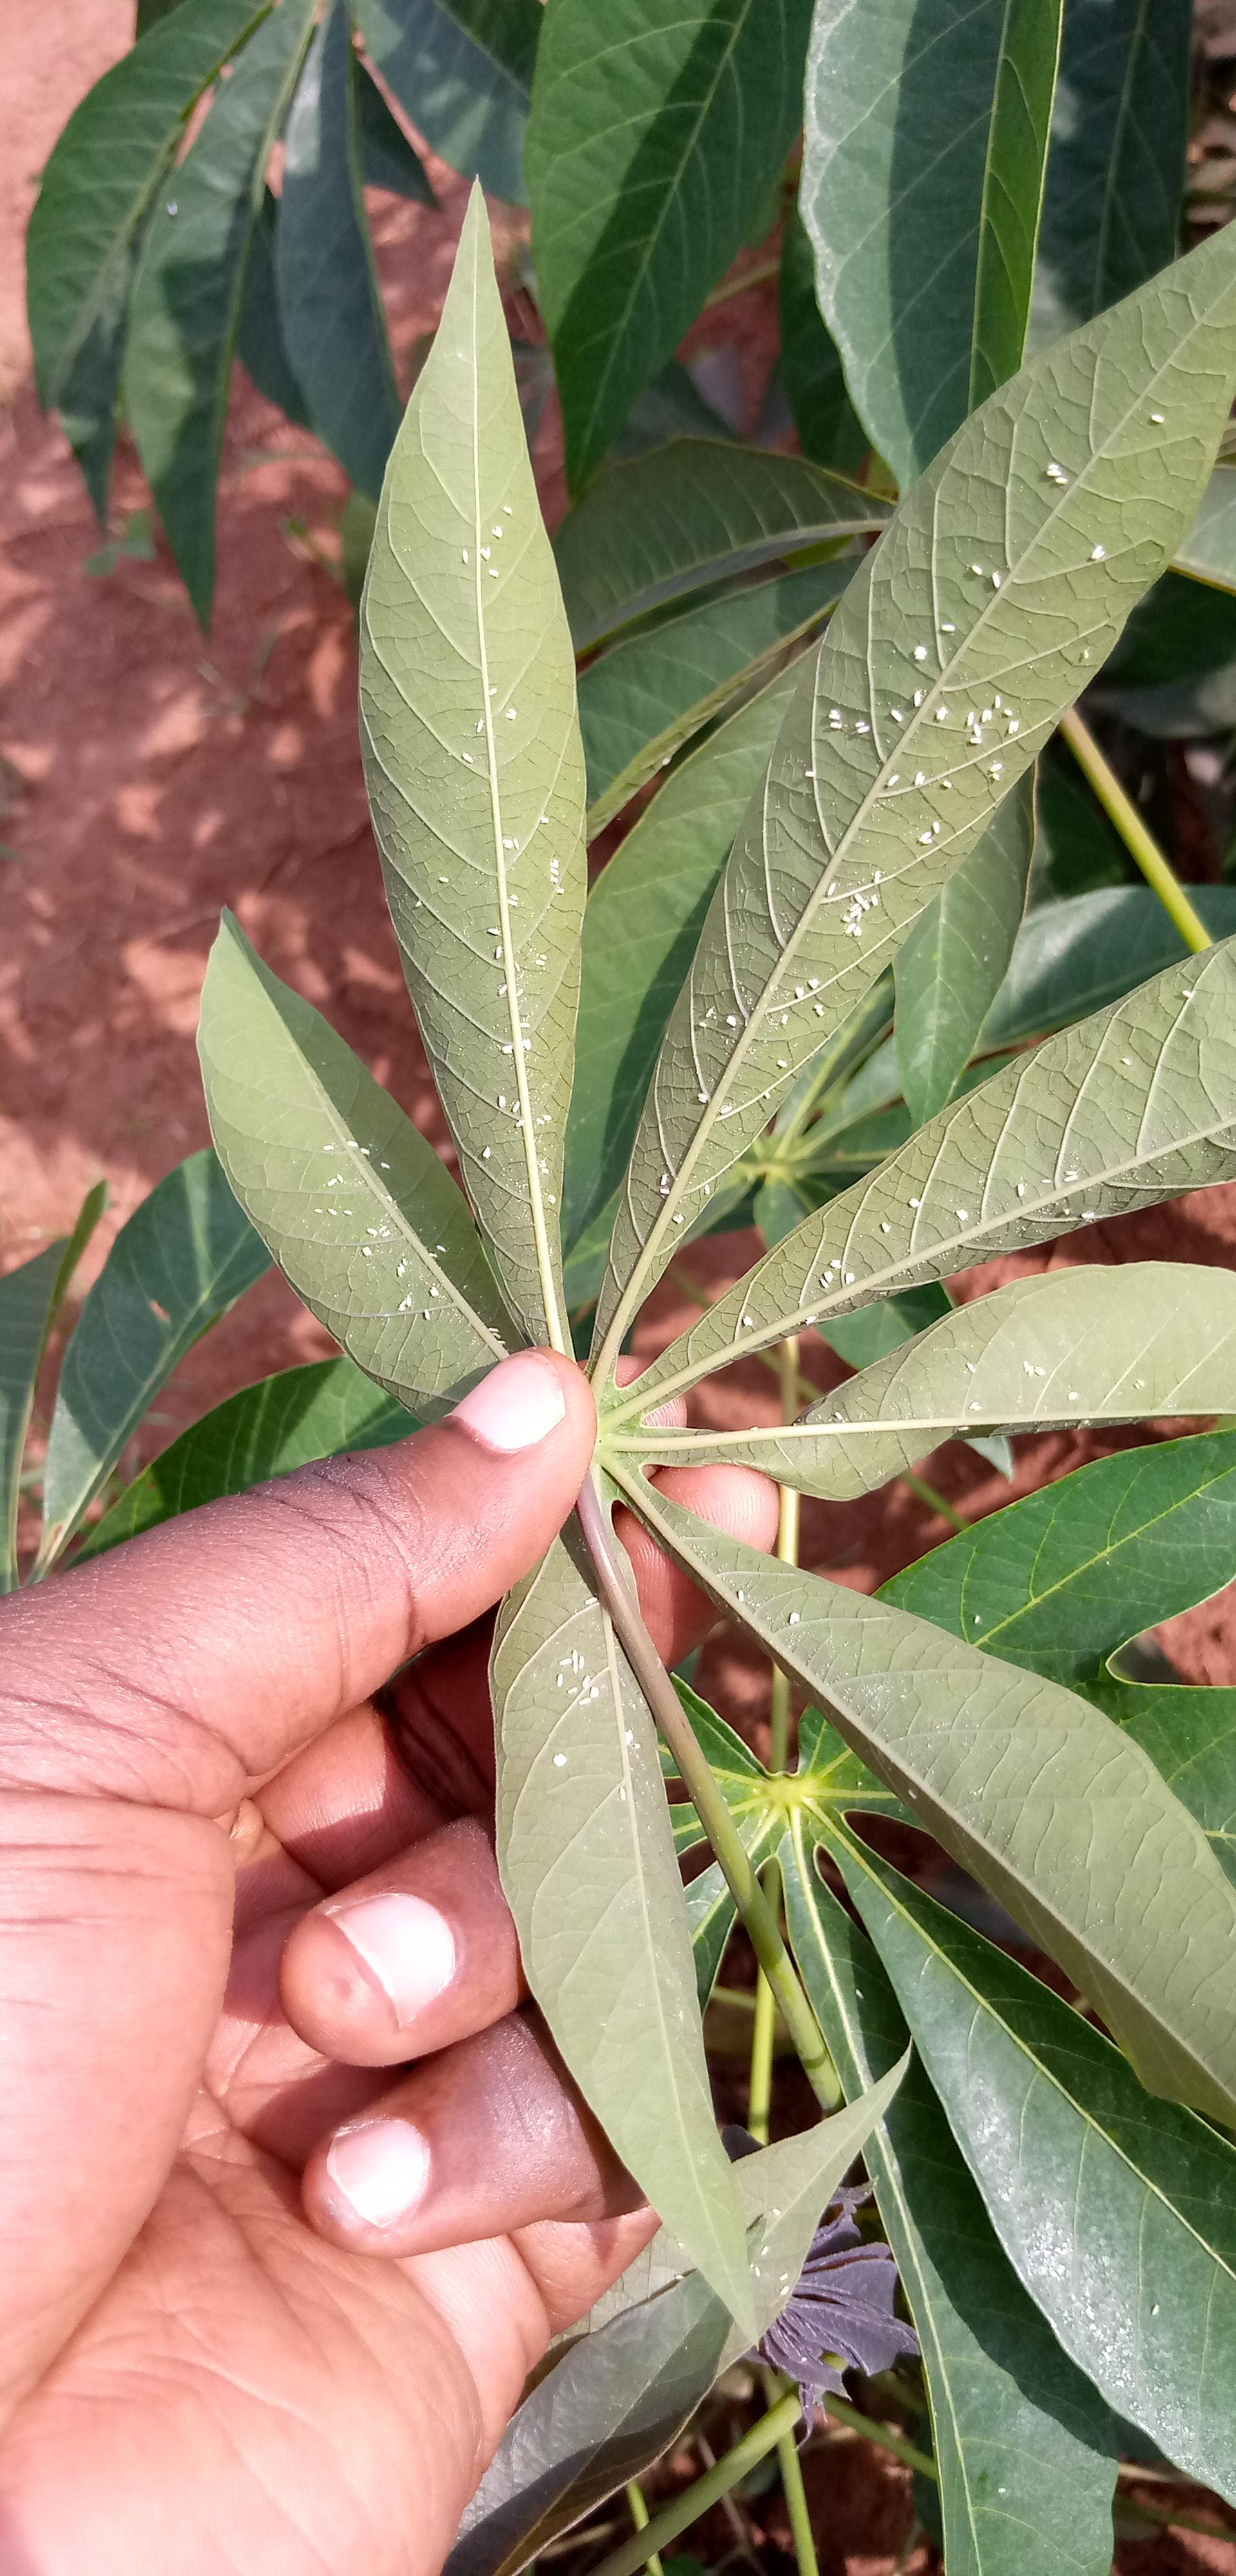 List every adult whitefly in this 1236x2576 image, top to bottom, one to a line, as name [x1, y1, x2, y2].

whitefly [1149, 413, 1165, 426]
whitefly [1047, 464, 1060, 470]
whitefly [1045, 470, 1062, 478]
whitefly [1053, 477, 1070, 486]
whitefly [501, 506, 514, 516]
whitefly [495, 526, 503, 538]
whitefly [491, 529, 501, 538]
whitefly [1089, 545, 1103, 560]
whitefly [485, 546, 492, 560]
whitefly [479, 547, 490, 562]
whitefly [461, 548, 470, 565]
whitefly [1095, 550, 1106, 561]
whitefly [971, 564, 984, 577]
whitefly [487, 568, 500, 580]
whitefly [991, 571, 1002, 589]
whitefly [940, 623, 957, 634]
whitefly [915, 645, 926, 651]
whitefly [1081, 648, 1091, 661]
whitefly [912, 650, 929, 656]
whitefly [913, 655, 926, 661]
whitefly [487, 687, 498, 697]
whitefly [912, 689, 922, 708]
whitefly [993, 694, 1002, 710]
whitefly [941, 706, 948, 722]
whitefly [981, 707, 988, 724]
whitefly [507, 708, 518, 717]
whitefly [890, 708, 903, 723]
whitefly [935, 708, 941, 720]
whitefly [1002, 708, 1013, 717]
whitefly [987, 708, 993, 722]
whitefly [830, 709, 839, 715]
whitefly [966, 710, 975, 726]
whitefly [505, 712, 516, 721]
whitefly [827, 714, 842, 722]
whitefly [475, 717, 485, 735]
whitefly [1007, 719, 1015, 735]
whitefly [1014, 719, 1020, 733]
whitefly [854, 721, 866, 727]
whitefly [829, 722, 843, 730]
whitefly [973, 723, 982, 737]
whitefly [857, 726, 870, 735]
whitefly [968, 737, 984, 744]
whitefly [460, 752, 475, 766]
whitefly [988, 762, 1003, 773]
whitefly [803, 770, 816, 779]
whitefly [913, 771, 922, 786]
whitefly [991, 772, 1000, 782]
whitefly [886, 773, 899, 788]
whitefly [920, 775, 926, 785]
whitefly [942, 779, 953, 790]
whitefly [538, 816, 551, 826]
whitefly [932, 820, 941, 835]
whitefly [917, 831, 932, 842]
whitefly [512, 837, 521, 851]
whitefly [922, 838, 933, 846]
whitefly [501, 838, 514, 846]
whitefly [503, 844, 512, 850]
whitefly [553, 858, 559, 865]
whitefly [548, 861, 559, 869]
whitefly [548, 866, 561, 876]
whitefly [873, 869, 881, 884]
whitefly [548, 875, 560, 884]
whitefly [437, 876, 450, 885]
whitefly [827, 882, 837, 897]
whitefly [555, 887, 566, 896]
whitefly [508, 893, 520, 901]
whitefly [854, 893, 863, 904]
whitefly [870, 893, 880, 907]
whitefly [507, 898, 519, 908]
whitefly [413, 900, 423, 910]
whitefly [861, 901, 871, 911]
whitefly [849, 902, 860, 912]
whitefly [849, 907, 863, 918]
whitefly [855, 913, 863, 922]
whitefly [841, 916, 851, 923]
whitefly [843, 923, 857, 934]
whitefly [856, 924, 864, 936]
whitefly [485, 927, 501, 937]
whitefly [852, 929, 857, 937]
whitefly [494, 944, 503, 961]
whitefly [539, 953, 548, 961]
whitefly [535, 959, 545, 967]
whitefly [513, 961, 522, 972]
whitefly [812, 977, 820, 986]
whitefly [807, 978, 817, 991]
whitefly [496, 984, 508, 996]
whitefly [794, 986, 801, 999]
whitefly [515, 987, 526, 997]
whitefly [800, 987, 804, 995]
whitefly [1181, 989, 1195, 999]
whitefly [813, 1003, 823, 1009]
whitefly [704, 1005, 715, 1019]
whitefly [814, 1009, 826, 1018]
whitefly [780, 1013, 789, 1026]
whitefly [727, 1014, 736, 1023]
whitefly [725, 1018, 736, 1028]
whitefly [697, 1021, 709, 1030]
whitefly [519, 1021, 531, 1030]
whitefly [526, 1037, 533, 1052]
whitefly [521, 1039, 529, 1052]
whitefly [500, 1045, 514, 1050]
whitefly [501, 1050, 513, 1055]
whitefly [1121, 1056, 1132, 1068]
whitefly [775, 1058, 788, 1070]
whitefly [763, 1090, 772, 1101]
whitefly [697, 1092, 708, 1101]
whitefly [498, 1094, 503, 1108]
whitefly [502, 1095, 507, 1108]
whitefly [697, 1098, 707, 1105]
whitefly [511, 1100, 521, 1113]
whitefly [718, 1104, 733, 1117]
whitefly [541, 1113, 554, 1122]
whitefly [514, 1117, 525, 1129]
whitefly [535, 1117, 545, 1126]
whitefly [346, 1139, 359, 1149]
whitefly [321, 1142, 337, 1153]
whitefly [359, 1146, 371, 1158]
whitefly [482, 1146, 491, 1158]
whitefly [485, 1150, 491, 1159]
whitefly [379, 1160, 391, 1172]
whitefly [538, 1163, 547, 1168]
whitefly [539, 1167, 550, 1175]
whitefly [1062, 1169, 1079, 1176]
whitefly [659, 1171, 669, 1186]
whitefly [335, 1172, 346, 1185]
whitefly [1063, 1175, 1078, 1184]
whitefly [326, 1177, 337, 1188]
whitefly [1040, 1177, 1052, 1186]
whitefly [1016, 1182, 1025, 1198]
whitefly [703, 1182, 711, 1197]
whitefly [659, 1188, 671, 1196]
whitefly [547, 1193, 557, 1206]
whitefly [384, 1193, 394, 1204]
whitefly [910, 1197, 921, 1206]
whitefly [908, 1200, 916, 1209]
whitefly [325, 1206, 339, 1218]
whitefly [312, 1207, 323, 1215]
whitefly [342, 1207, 353, 1218]
whitefly [1063, 1207, 1071, 1217]
whitefly [959, 1208, 968, 1220]
whitefly [955, 1209, 965, 1223]
whitefly [1088, 1211, 1097, 1219]
whitefly [1079, 1212, 1089, 1220]
whitefly [677, 1213, 686, 1222]
whitefly [671, 1215, 682, 1224]
whitefly [880, 1221, 892, 1234]
whitefly [378, 1224, 388, 1235]
whitefly [364, 1226, 378, 1237]
whitefly [380, 1229, 392, 1239]
whitefly [435, 1244, 447, 1255]
whitefly [365, 1244, 372, 1256]
whitefly [361, 1246, 368, 1258]
whitefly [427, 1251, 439, 1261]
whitefly [400, 1256, 407, 1267]
whitefly [831, 1258, 843, 1264]
whitefly [398, 1262, 406, 1274]
whitefly [829, 1262, 841, 1271]
whitefly [395, 1265, 402, 1278]
whitefly [827, 1270, 835, 1280]
whitefly [823, 1271, 832, 1284]
whitefly [849, 1271, 857, 1283]
whitefly [845, 1272, 850, 1285]
whitefly [819, 1277, 829, 1289]
whitefly [430, 1285, 440, 1298]
whitefly [428, 1287, 436, 1298]
whitefly [406, 1294, 413, 1307]
whitefly [397, 1299, 406, 1309]
whitefly [422, 1307, 433, 1322]
whitefly [805, 1314, 818, 1327]
whitefly [745, 1315, 754, 1327]
whitefly [742, 1317, 749, 1327]
whitefly [487, 1326, 500, 1334]
whitefly [490, 1332, 503, 1341]
whitefly [496, 1340, 507, 1345]
whitefly [1022, 1359, 1029, 1372]
whitefly [966, 1361, 978, 1375]
whitefly [1028, 1365, 1034, 1378]
whitefly [1035, 1365, 1045, 1375]
whitefly [1034, 1369, 1042, 1377]
whitefly [1136, 1379, 1145, 1388]
whitefly [1133, 1381, 1140, 1390]
whitefly [1067, 1392, 1077, 1400]
whitefly [1071, 1394, 1078, 1401]
whitefly [968, 1401, 979, 1411]
whitefly [973, 1405, 983, 1412]
whitefly [834, 1410, 844, 1420]
whitefly [749, 1425, 760, 1432]
whitefly [955, 1426, 970, 1432]
whitefly [736, 1588, 746, 1603]
whitefly [583, 1595, 599, 1608]
whitefly [788, 1612, 795, 1625]
whitefly [795, 1612, 801, 1624]
whitefly [973, 1613, 981, 1627]
whitefly [571, 1649, 579, 1661]
whitefly [579, 1655, 586, 1670]
whitefly [557, 1657, 572, 1667]
whitefly [572, 1661, 579, 1675]
whitefly [555, 1672, 566, 1689]
whitefly [581, 1674, 591, 1689]
whitefly [590, 1685, 596, 1699]
whitefly [595, 1685, 600, 1699]
whitefly [566, 1686, 579, 1695]
whitefly [577, 1697, 592, 1707]
whitefly [628, 1728, 633, 1741]
whitefly [625, 1730, 631, 1746]
whitefly [633, 1742, 642, 1750]
whitefly [558, 1752, 569, 1764]
whitefly [554, 1754, 565, 1766]
whitefly [552, 1757, 561, 1768]
whitefly [619, 1785, 628, 1802]
whitefly [907, 1788, 919, 1801]
whitefly [771, 2207, 782, 2217]
whitefly [676, 2241, 685, 2248]
whitefly [760, 2244, 769, 2256]
whitefly [754, 2265, 762, 2277]
whitefly [779, 2272, 789, 2282]
whitefly [674, 2273, 684, 2280]
whitefly [778, 2284, 791, 2297]
whitefly [1149, 2302, 1162, 2318]
whitefly [996, 2485, 1008, 2495]